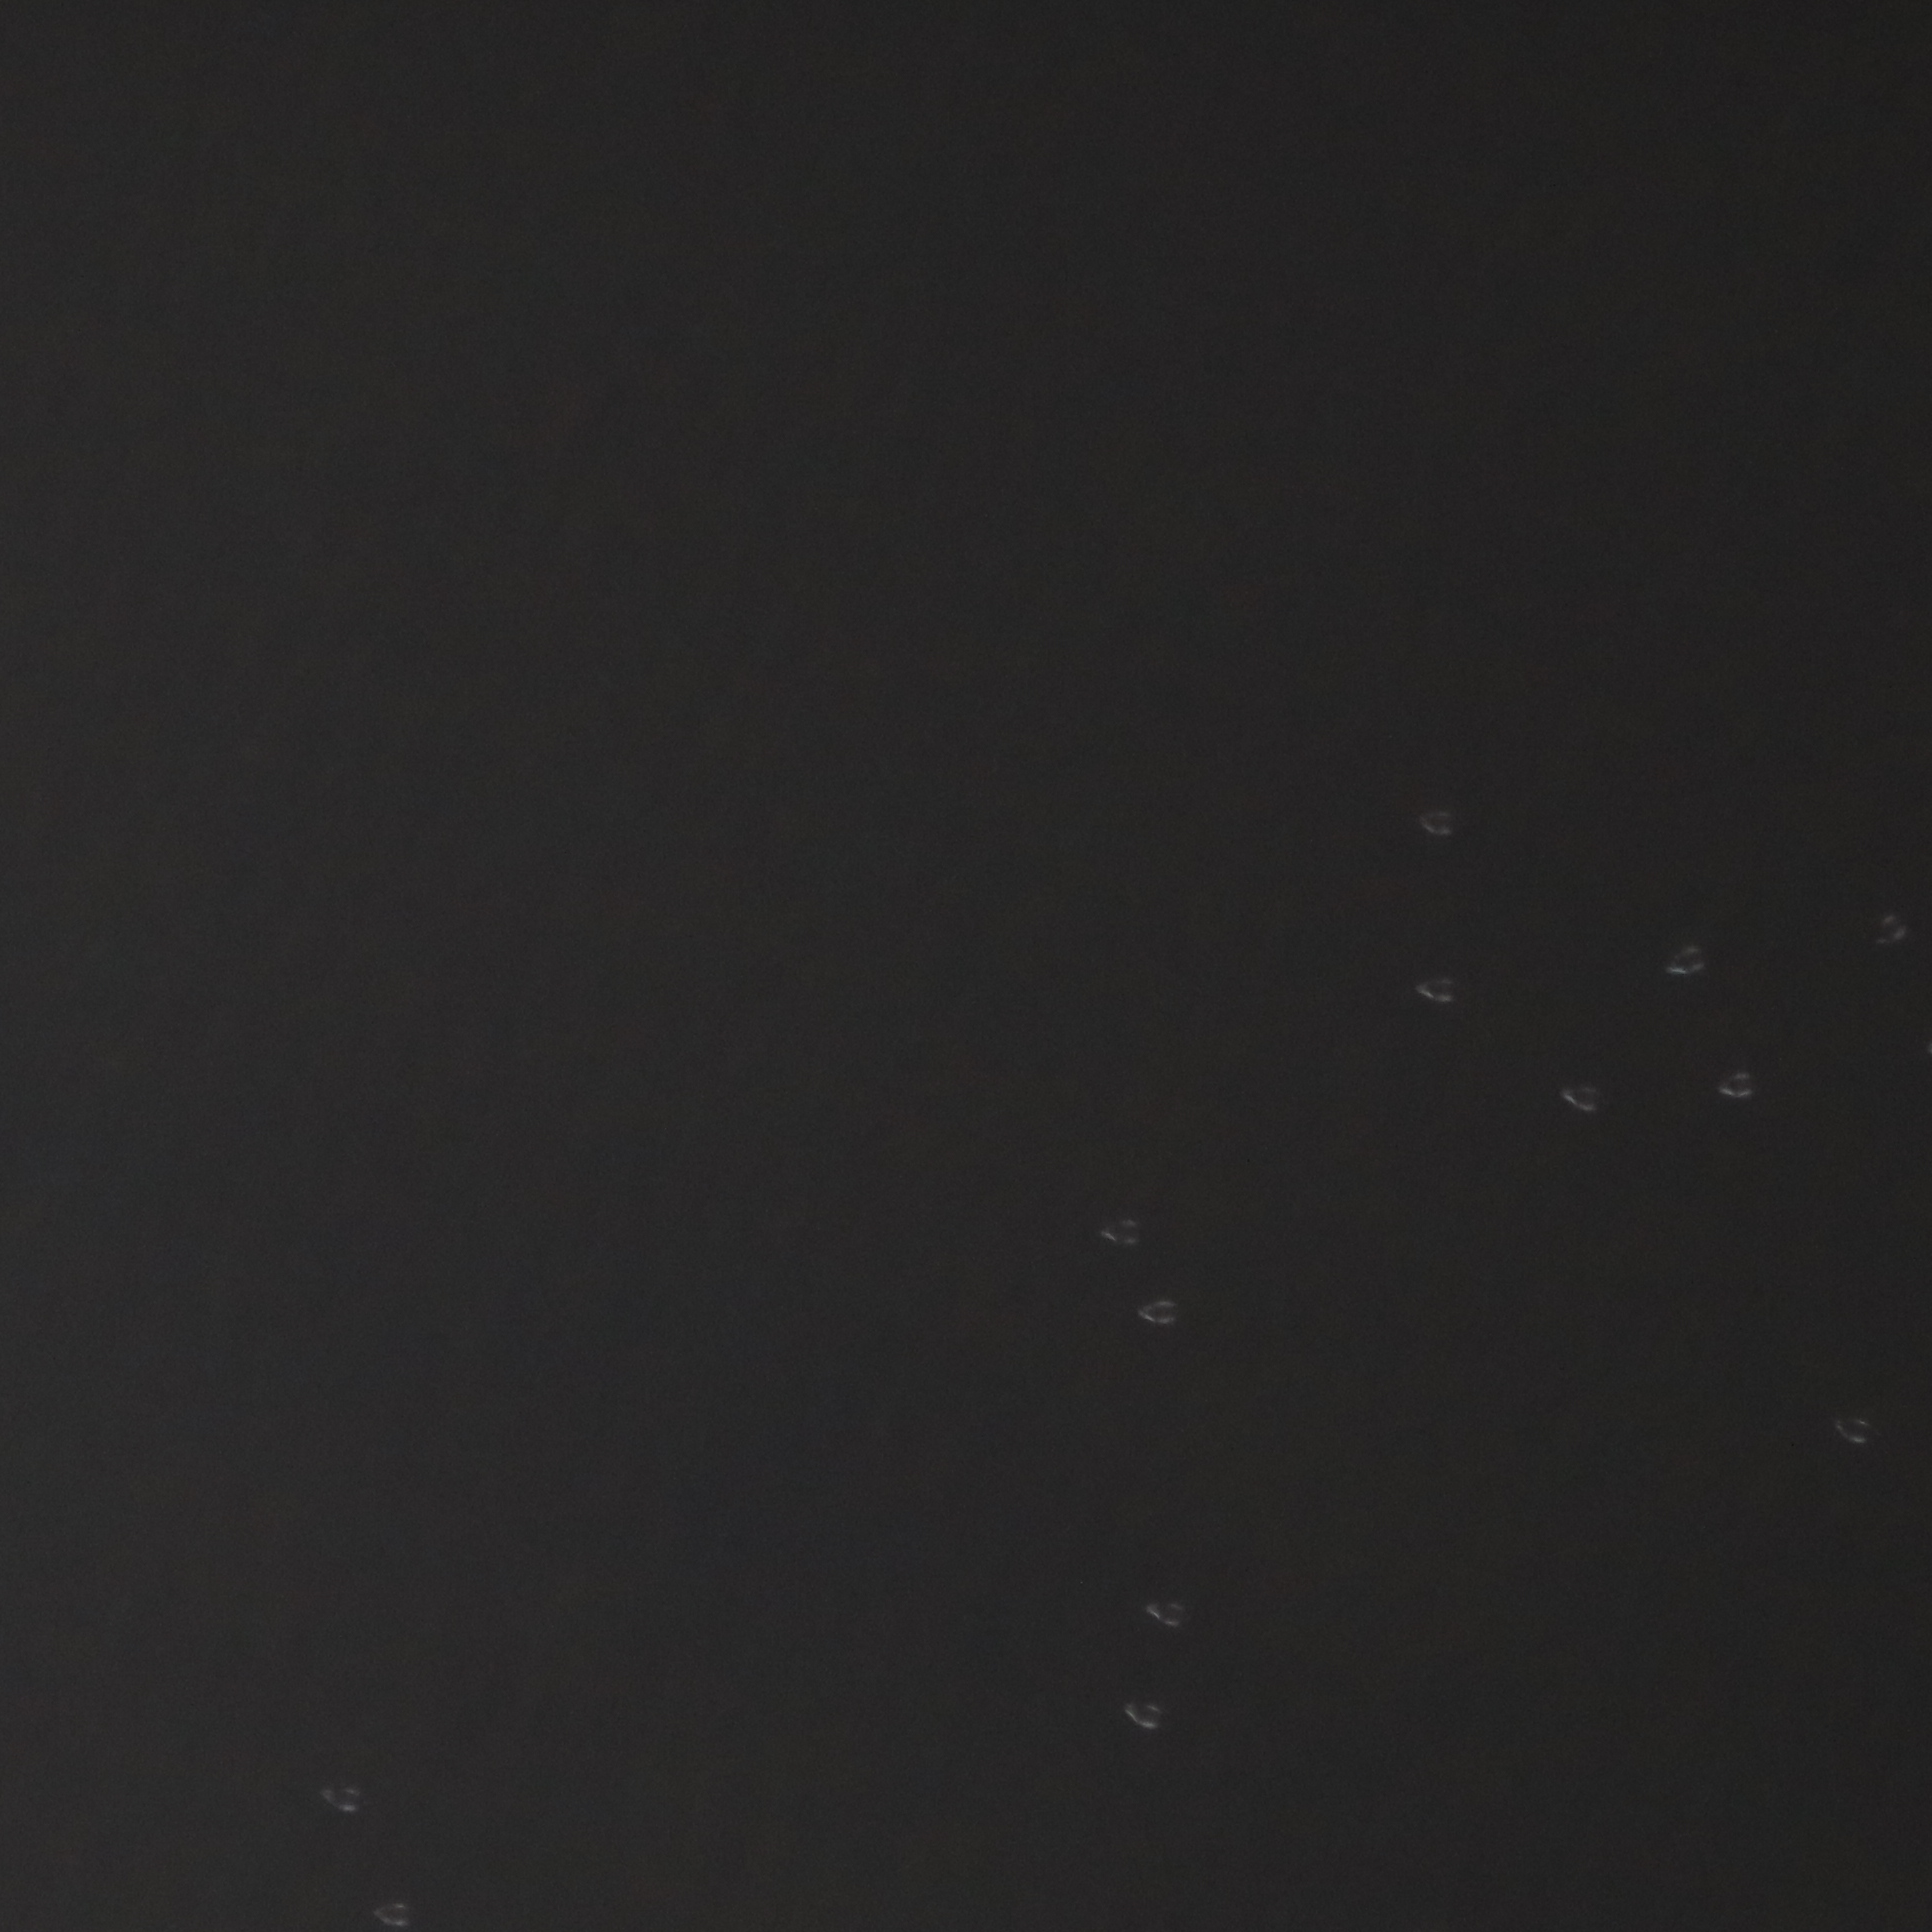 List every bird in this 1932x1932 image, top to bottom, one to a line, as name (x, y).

brant (1442, 833)
brant (1893, 926)
brant (1684, 952)
brant (1448, 985)
brant (1739, 1079)
brant (1589, 1099)
brant (1124, 1226)
brant (1155, 1311)
brant (1847, 1428)
brant (1168, 1613)
brant (1145, 1713)
brant (342, 1797)
brant (395, 1908)